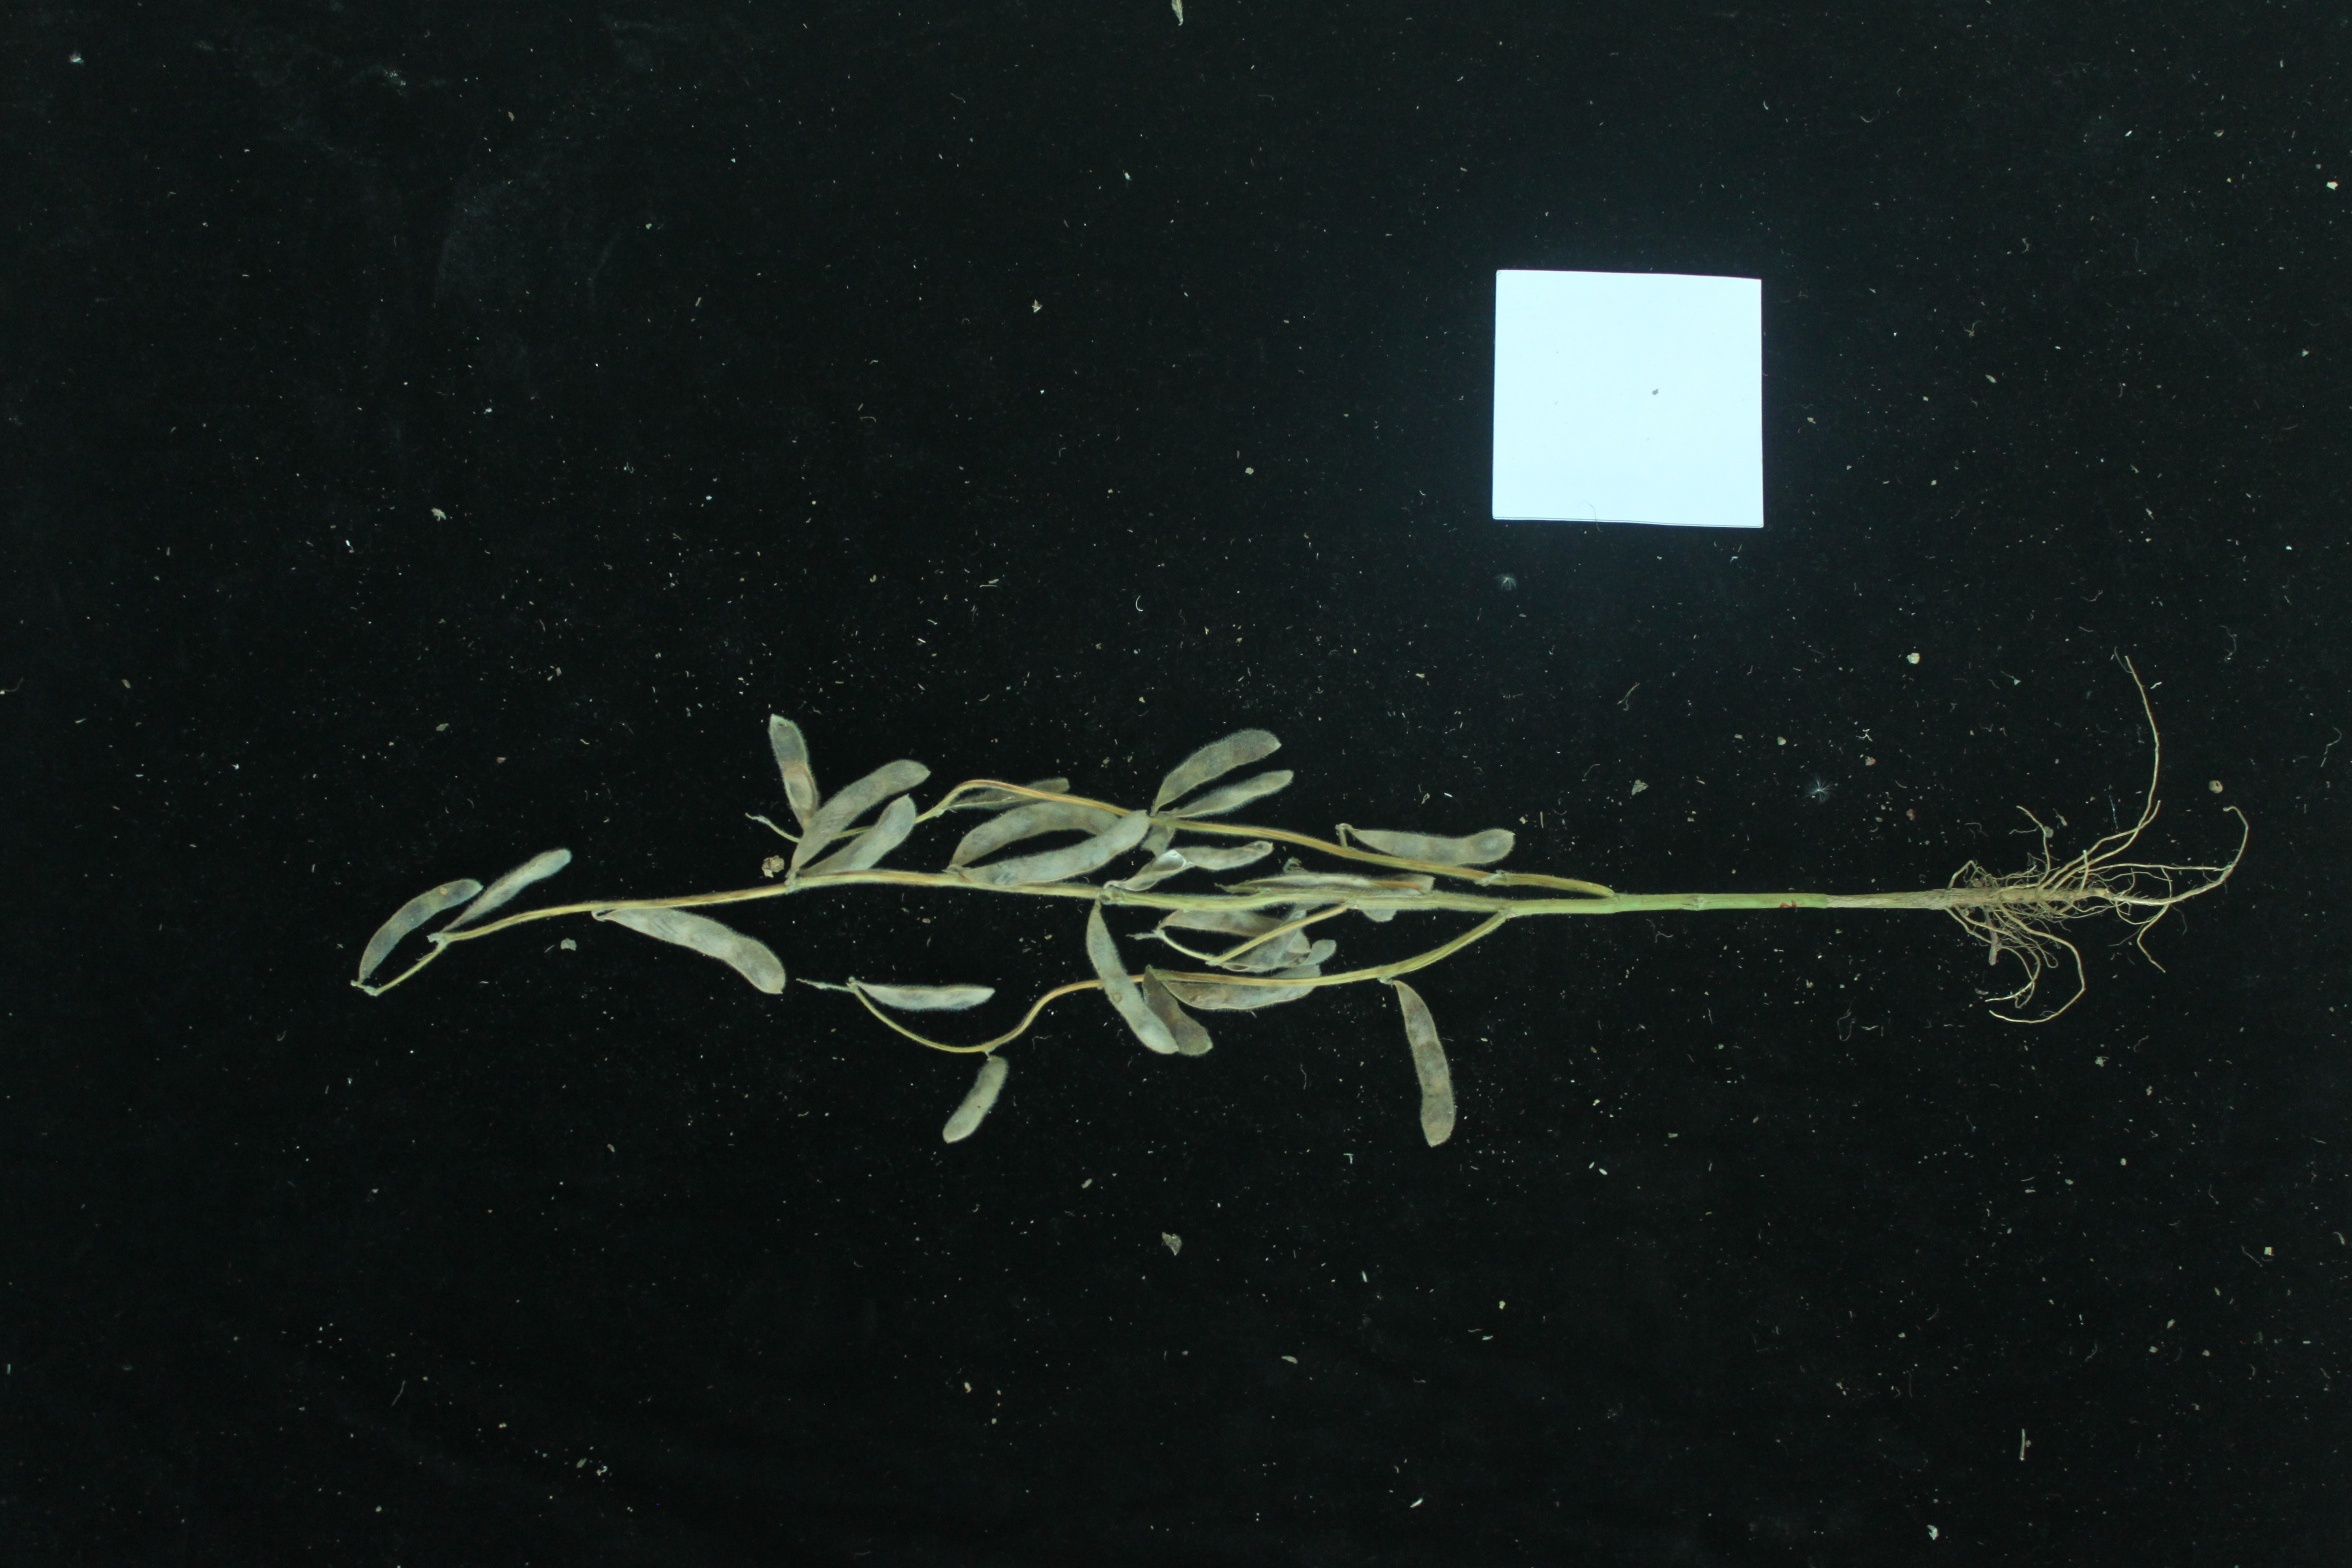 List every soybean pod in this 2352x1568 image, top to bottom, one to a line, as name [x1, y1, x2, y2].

soybean pod [770, 717, 819, 837]
soybean pod [1152, 728, 1280, 811]
soybean pod [790, 760, 932, 876]
soybean pod [1160, 771, 1294, 820]
soybean pod [950, 777, 1069, 808]
soybean pod [796, 797, 917, 877]
soybean pod [951, 801, 1144, 870]
soybean pod [956, 808, 1148, 887]
soybean pod [1345, 828, 1513, 866]
soybean pod [1107, 842, 1272, 893]
soybean pod [436, 849, 569, 934]
soybean pod [1282, 864, 1396, 922]
soybean pod [1223, 874, 1435, 898]
soybean pod [361, 878, 482, 984]
soybean pod [1086, 902, 1178, 1054]
soybean pod [1161, 905, 1309, 953]
soybean pod [1244, 905, 1307, 974]
soybean pod [602, 911, 785, 993]
soybean pod [1221, 942, 1335, 972]
soybean pod [1150, 964, 1319, 1011]
soybean pod [1143, 966, 1212, 1057]
soybean pod [1394, 981, 1453, 1147]
soybean pod [858, 984, 995, 1011]
soybean pod [943, 1057, 1006, 1142]